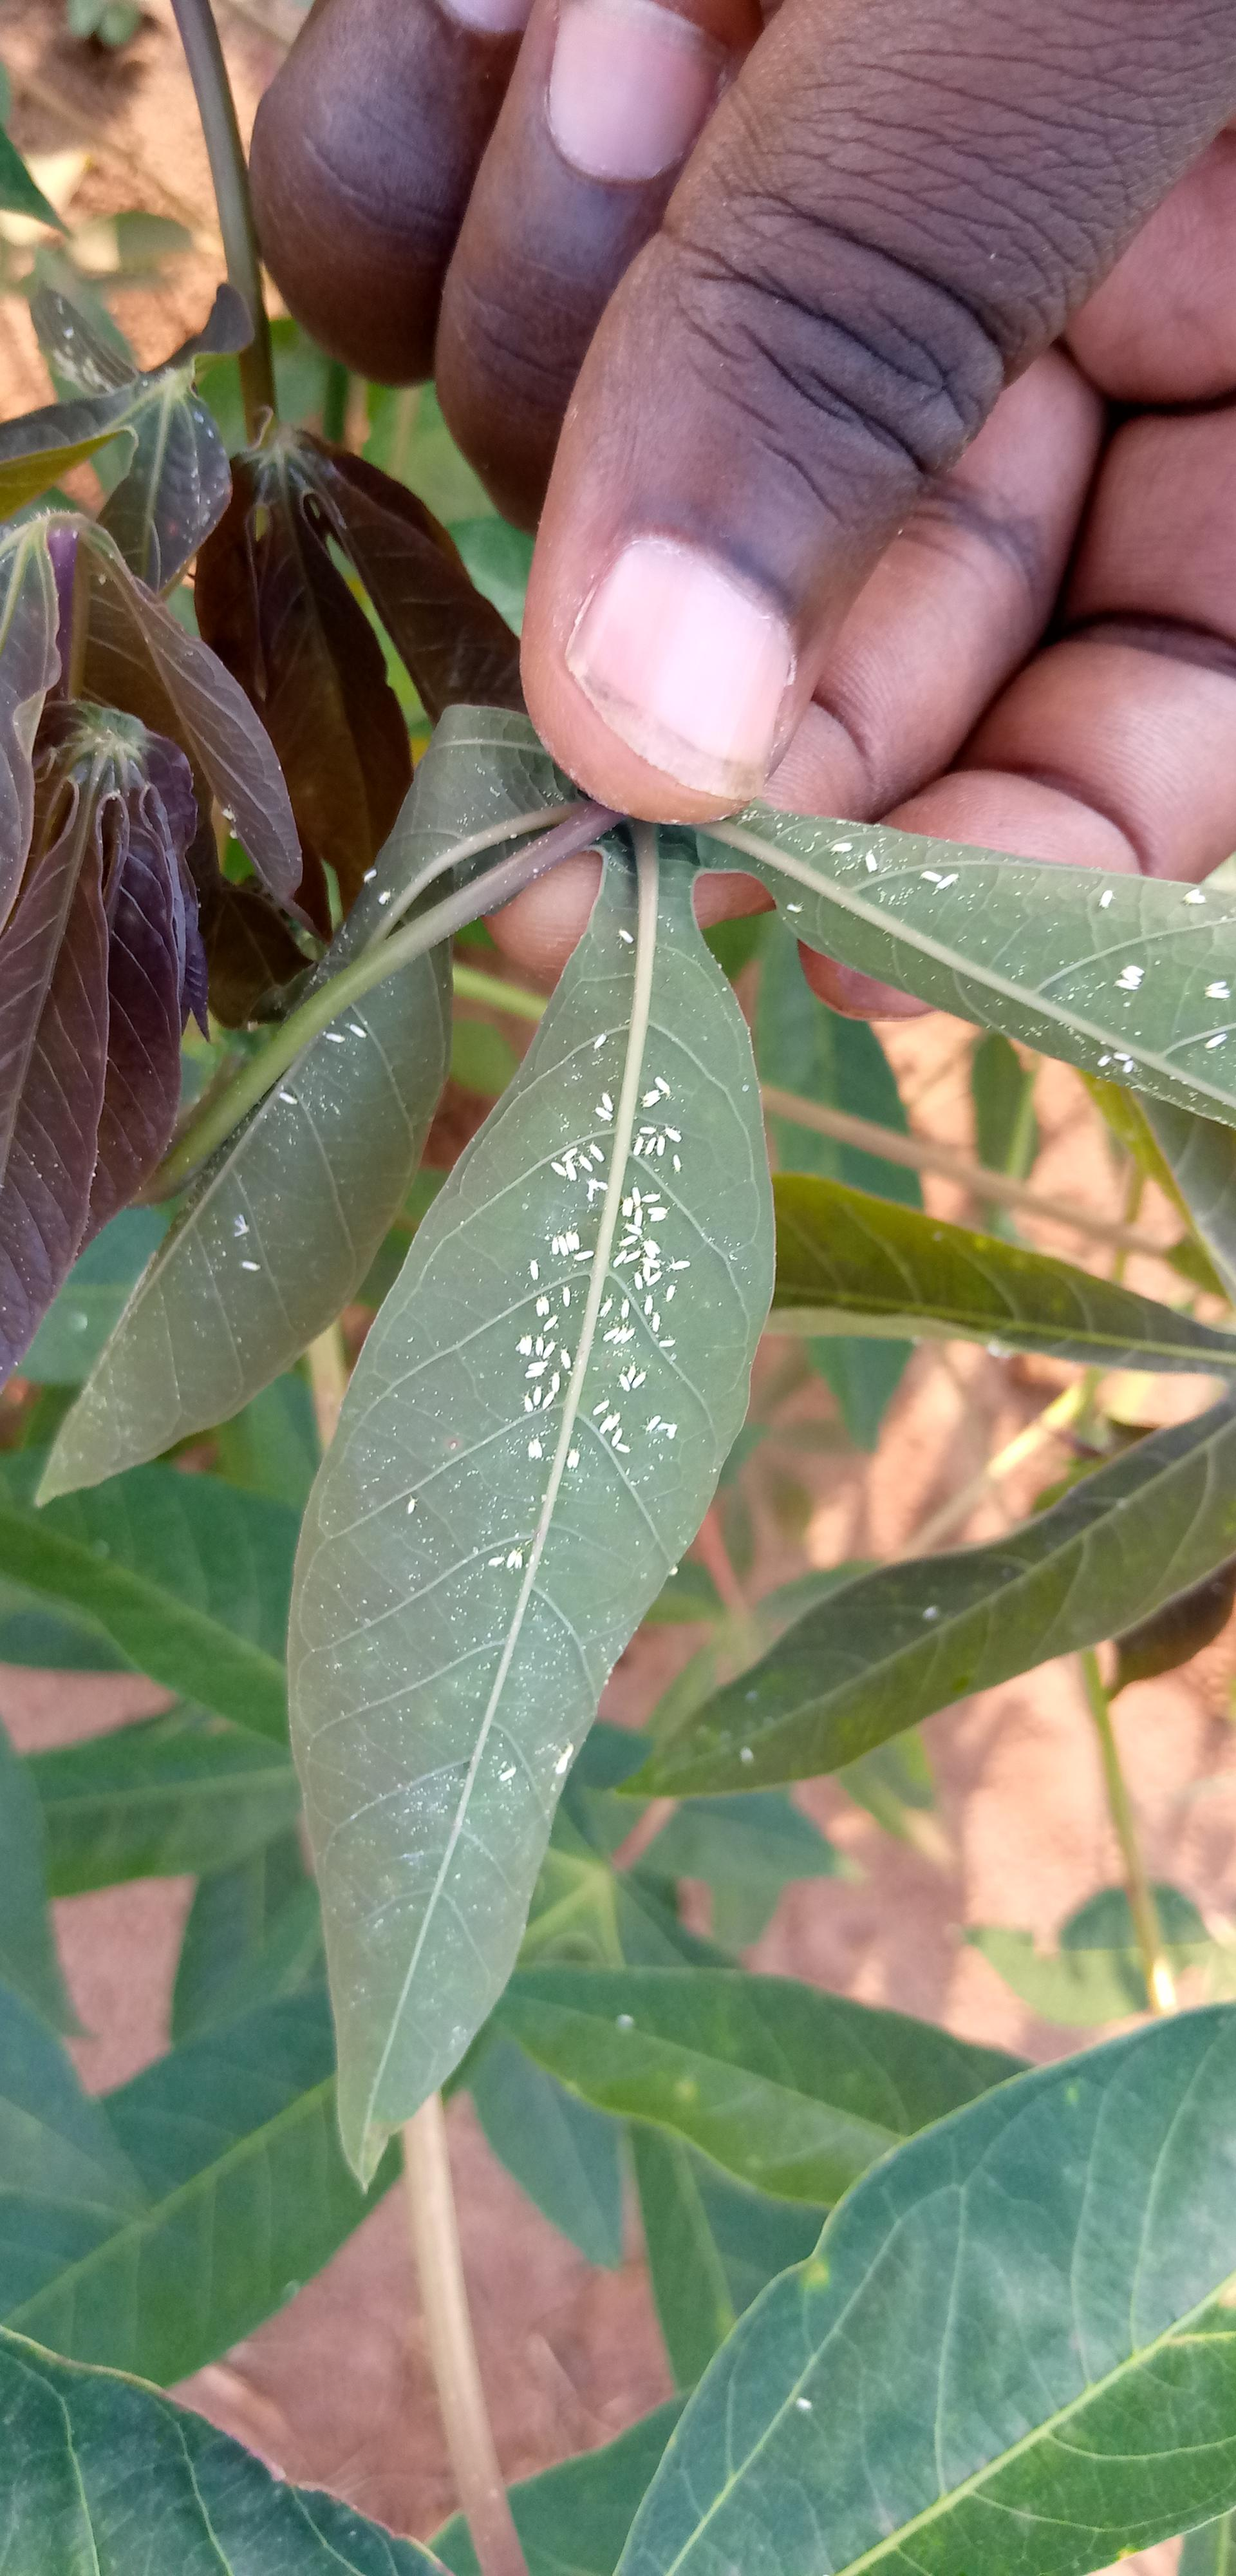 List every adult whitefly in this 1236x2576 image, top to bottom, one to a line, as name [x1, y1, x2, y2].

whitefly [221, 806, 235, 822]
whitefly [228, 828, 239, 841]
whitefly [828, 841, 853, 855]
whitefly [863, 851, 880, 874]
whitefly [917, 866, 942, 884]
whitefly [362, 867, 379, 885]
whitefly [935, 870, 960, 893]
whitefly [1096, 886, 1117, 911]
whitefly [1181, 887, 1207, 906]
whitefly [378, 889, 393, 908]
whitefly [784, 900, 804, 916]
whitefly [617, 926, 635, 947]
whitefly [1125, 964, 1145, 976]
whitefly [1121, 970, 1142, 984]
whitefly [1113, 976, 1138, 991]
whitefly [1204, 980, 1228, 989]
whitefly [1204, 990, 1231, 999]
whitefly [348, 1021, 369, 1040]
whitefly [324, 1031, 347, 1045]
whitefly [592, 1032, 609, 1053]
whitefly [1204, 1033, 1229, 1051]
whitefly [1112, 1050, 1132, 1061]
whitefly [1096, 1053, 1111, 1068]
whitefly [1123, 1059, 1135, 1075]
whitefly [652, 1074, 674, 1097]
whitefly [642, 1089, 662, 1101]
whitefly [278, 1090, 300, 1108]
whitefly [601, 1090, 615, 1111]
whitefly [642, 1095, 662, 1108]
whitefly [592, 1106, 615, 1125]
whitefly [639, 1124, 657, 1135]
whitefly [663, 1126, 683, 1143]
whitefly [657, 1133, 666, 1157]
whitefly [631, 1135, 644, 1157]
whitefly [645, 1137, 657, 1159]
whitefly [587, 1142, 607, 1163]
whitefly [562, 1147, 577, 1162]
whitefly [670, 1151, 685, 1175]
whitefly [578, 1153, 594, 1173]
whitefly [548, 1160, 566, 1179]
whitefly [566, 1160, 579, 1182]
whitefly [585, 1175, 609, 1204]
whitefly [630, 1184, 642, 1207]
whitefly [640, 1192, 663, 1203]
whitefly [628, 1195, 634, 1217]
whitefly [619, 1197, 627, 1218]
whitefly [646, 1204, 670, 1214]
whitefly [634, 1207, 644, 1226]
whitefly [230, 1212, 252, 1238]
whitefly [648, 1215, 669, 1222]
whitefly [623, 1221, 644, 1236]
whitefly [566, 1230, 575, 1252]
whitefly [572, 1231, 583, 1250]
whitefly [619, 1234, 639, 1249]
whitefly [550, 1235, 559, 1255]
whitefly [557, 1235, 570, 1257]
whitefly [648, 1239, 661, 1255]
whitefly [644, 1241, 655, 1259]
whitefly [623, 1248, 642, 1264]
whitefly [613, 1249, 628, 1268]
whitefly [572, 1249, 595, 1262]
whitefly [529, 1257, 542, 1280]
whitefly [642, 1257, 662, 1270]
whitefly [239, 1258, 265, 1274]
whitefly [667, 1258, 693, 1271]
whitefly [642, 1265, 651, 1280]
whitefly [632, 1270, 644, 1291]
whitefly [647, 1271, 664, 1287]
whitefly [664, 1283, 676, 1303]
whitefly [560, 1285, 574, 1307]
whitefly [644, 1293, 653, 1318]
whitefly [541, 1296, 552, 1314]
whitefly [599, 1296, 614, 1318]
whitefly [619, 1296, 631, 1318]
whitefly [534, 1298, 543, 1317]
whitefly [653, 1311, 662, 1333]
whitefly [544, 1314, 559, 1334]
whitefly [614, 1325, 627, 1346]
whitefly [603, 1327, 621, 1344]
whitefly [622, 1327, 636, 1344]
whitefly [525, 1332, 532, 1358]
whitefly [535, 1334, 543, 1357]
whitefly [518, 1335, 525, 1356]
whitefly [658, 1337, 677, 1349]
whitefly [543, 1338, 556, 1361]
whitefly [984, 1338, 1000, 1361]
whitefly [559, 1348, 572, 1370]
whitefly [526, 1359, 550, 1368]
whitefly [628, 1363, 637, 1380]
whitefly [523, 1368, 544, 1379]
whitefly [632, 1371, 647, 1388]
whitefly [550, 1372, 561, 1392]
whitefly [619, 1374, 630, 1392]
whitefly [532, 1385, 542, 1406]
whitefly [543, 1391, 556, 1410]
whitefly [523, 1394, 534, 1412]
whitefly [592, 1398, 610, 1417]
whitefly [609, 1412, 621, 1432]
whitefly [646, 1414, 662, 1434]
whitefly [599, 1415, 612, 1434]
whitefly [657, 1423, 669, 1431]
whitefly [666, 1423, 677, 1441]
whitefly [610, 1428, 623, 1446]
whitefly [533, 1439, 545, 1459]
whitefly [527, 1441, 535, 1460]
whitefly [615, 1443, 632, 1454]
whitefly [566, 1449, 576, 1469]
whitefly [573, 1451, 580, 1468]
whitefly [406, 1494, 417, 1516]
whitefly [507, 1549, 518, 1569]
whitefly [515, 1550, 524, 1569]
whitefly [486, 1555, 503, 1567]
whitefly [666, 1564, 680, 1578]
whitefly [918, 1604, 939, 1621]
whitefly [563, 1742, 574, 1758]
whitefly [736, 1745, 756, 1766]
whitefly [554, 1757, 568, 1774]
whitefly [499, 1765, 518, 1785]
whitefly [793, 2394, 816, 2414]